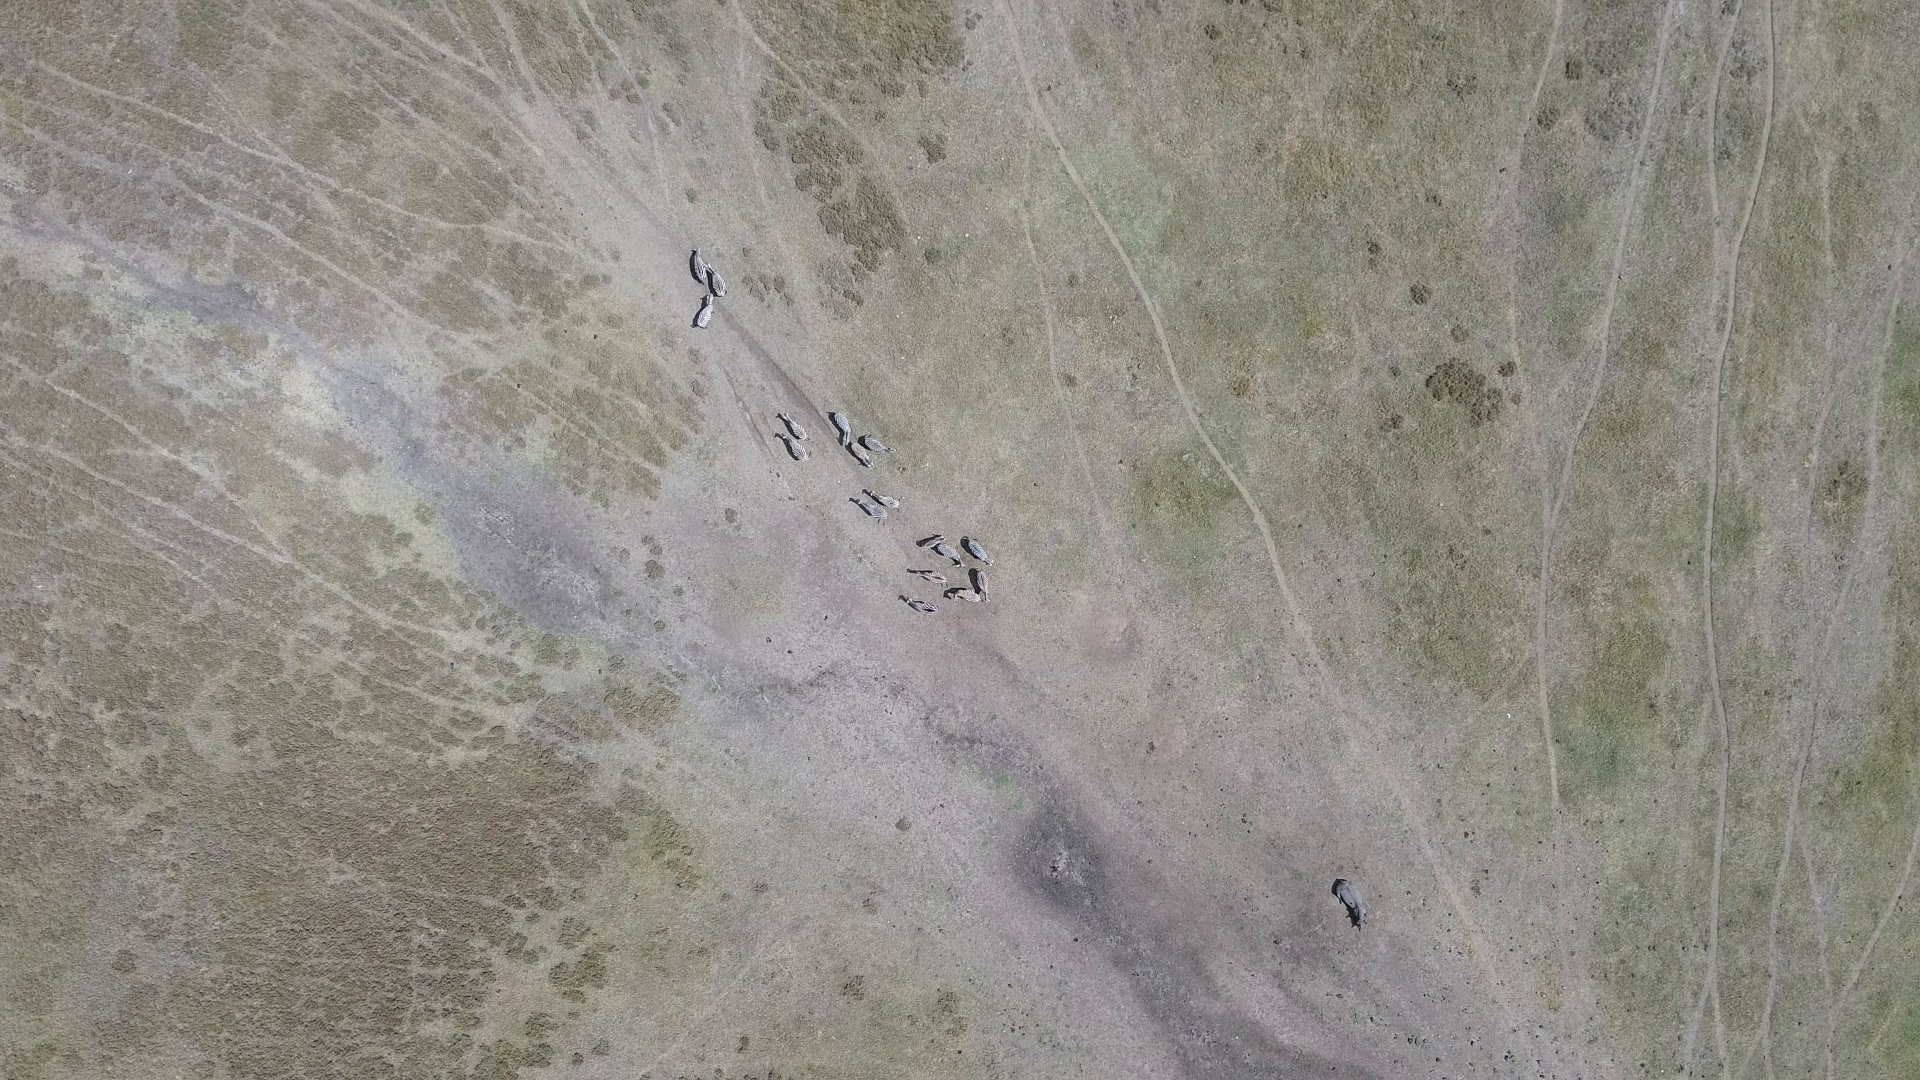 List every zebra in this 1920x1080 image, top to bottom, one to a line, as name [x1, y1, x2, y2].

zebra [691, 250, 708, 284]
zebra [710, 264, 729, 296]
zebra [690, 296, 714, 330]
zebra [831, 410, 854, 440]
zebra [782, 413, 810, 441]
zebra [861, 433, 892, 455]
zebra [781, 435, 808, 463]
zebra [846, 440, 871, 468]
zebra [868, 489, 901, 508]
zebra [857, 499, 886, 520]
zebra [920, 533, 946, 550]
zebra [968, 539, 993, 567]
zebra [938, 541, 968, 568]
zebra [977, 570, 992, 605]
zebra [905, 572, 940, 583]
zebra [946, 587, 980, 603]
zebra [906, 598, 937, 612]